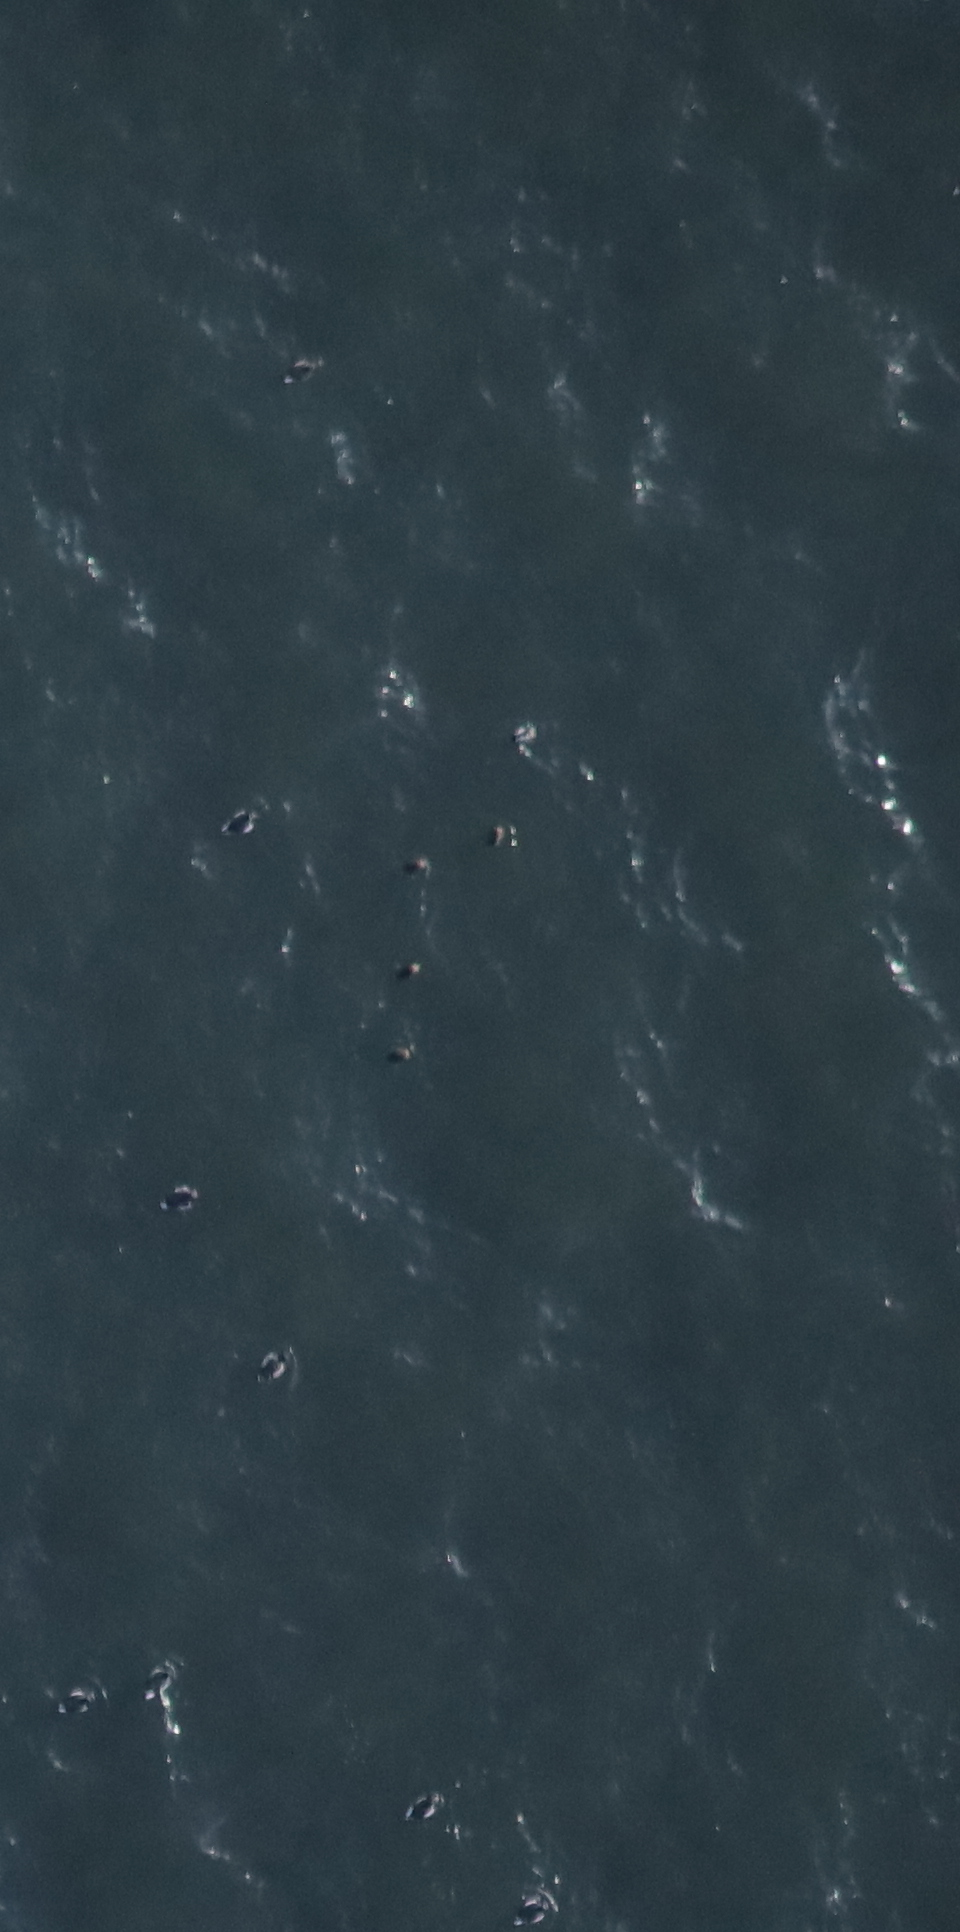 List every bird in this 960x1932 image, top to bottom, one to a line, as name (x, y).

brant (301, 367)
other bird (521, 728)
brant (240, 821)
other bird (503, 835)
other bird (423, 865)
other bird (407, 967)
other bird (401, 1052)
brant (174, 1202)
brant (271, 1378)
brant (155, 1682)
brant (77, 1705)
brant (429, 1805)
brant (531, 1909)